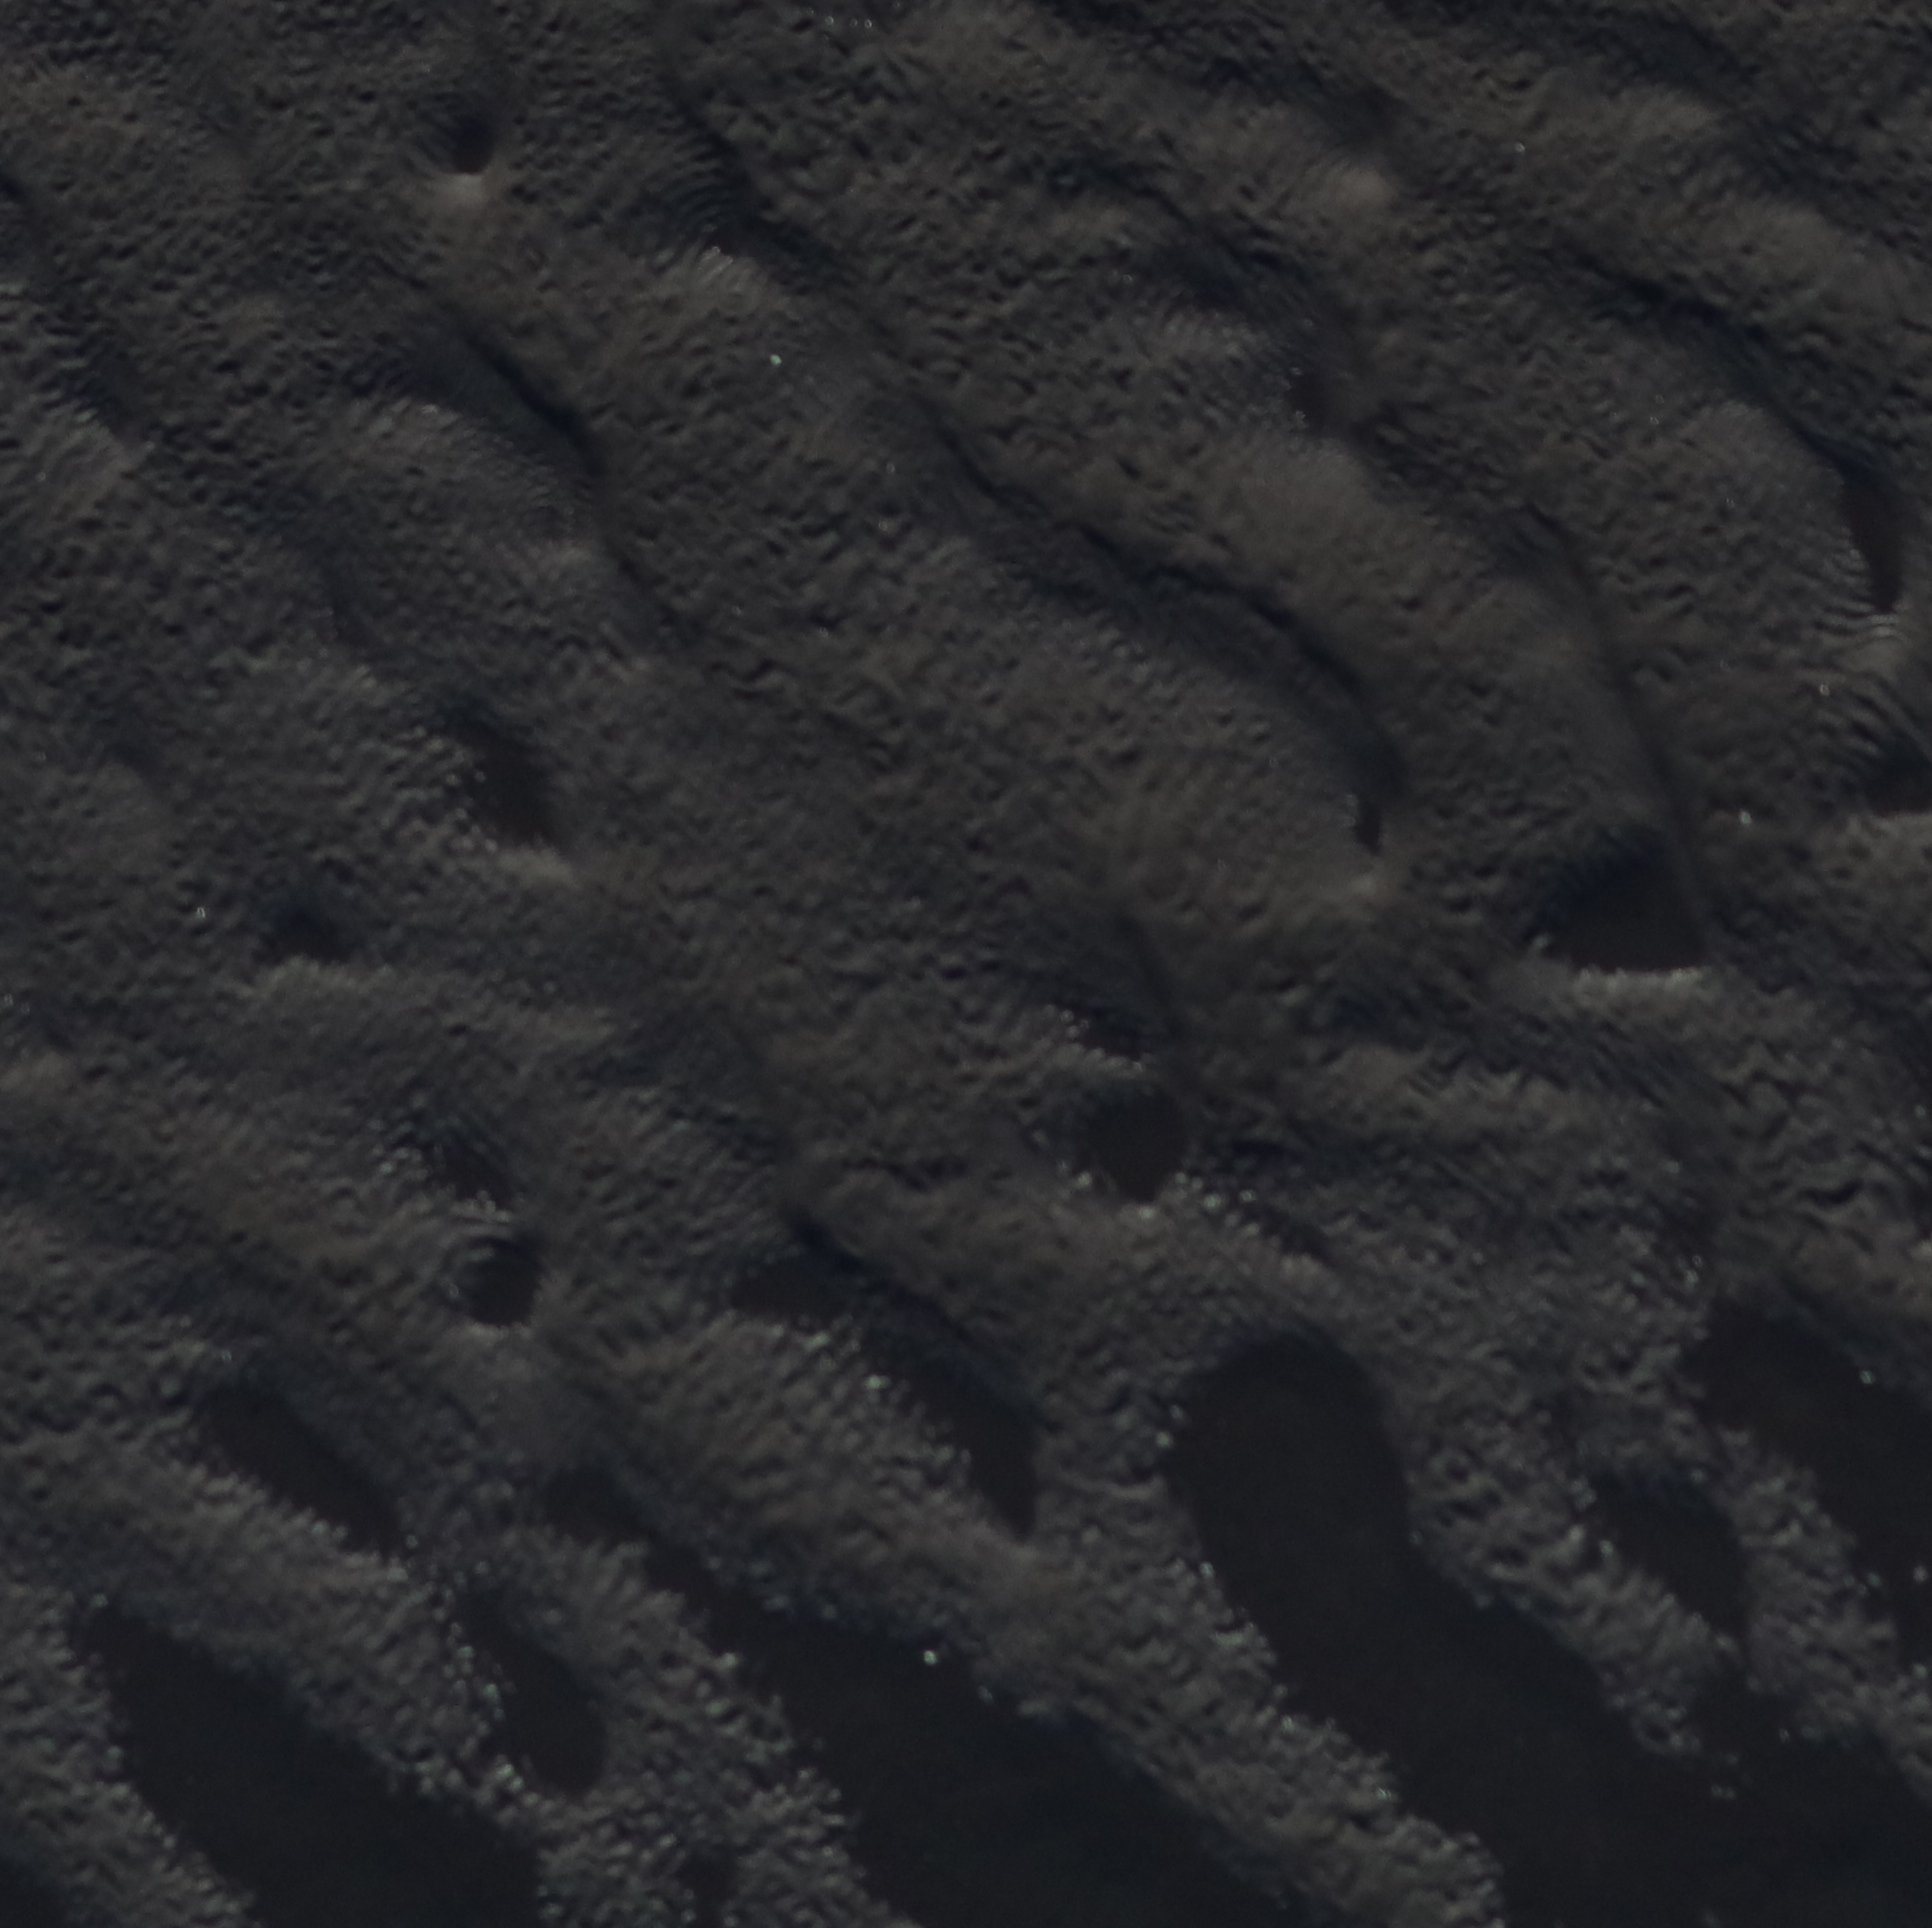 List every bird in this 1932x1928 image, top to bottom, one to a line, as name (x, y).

None